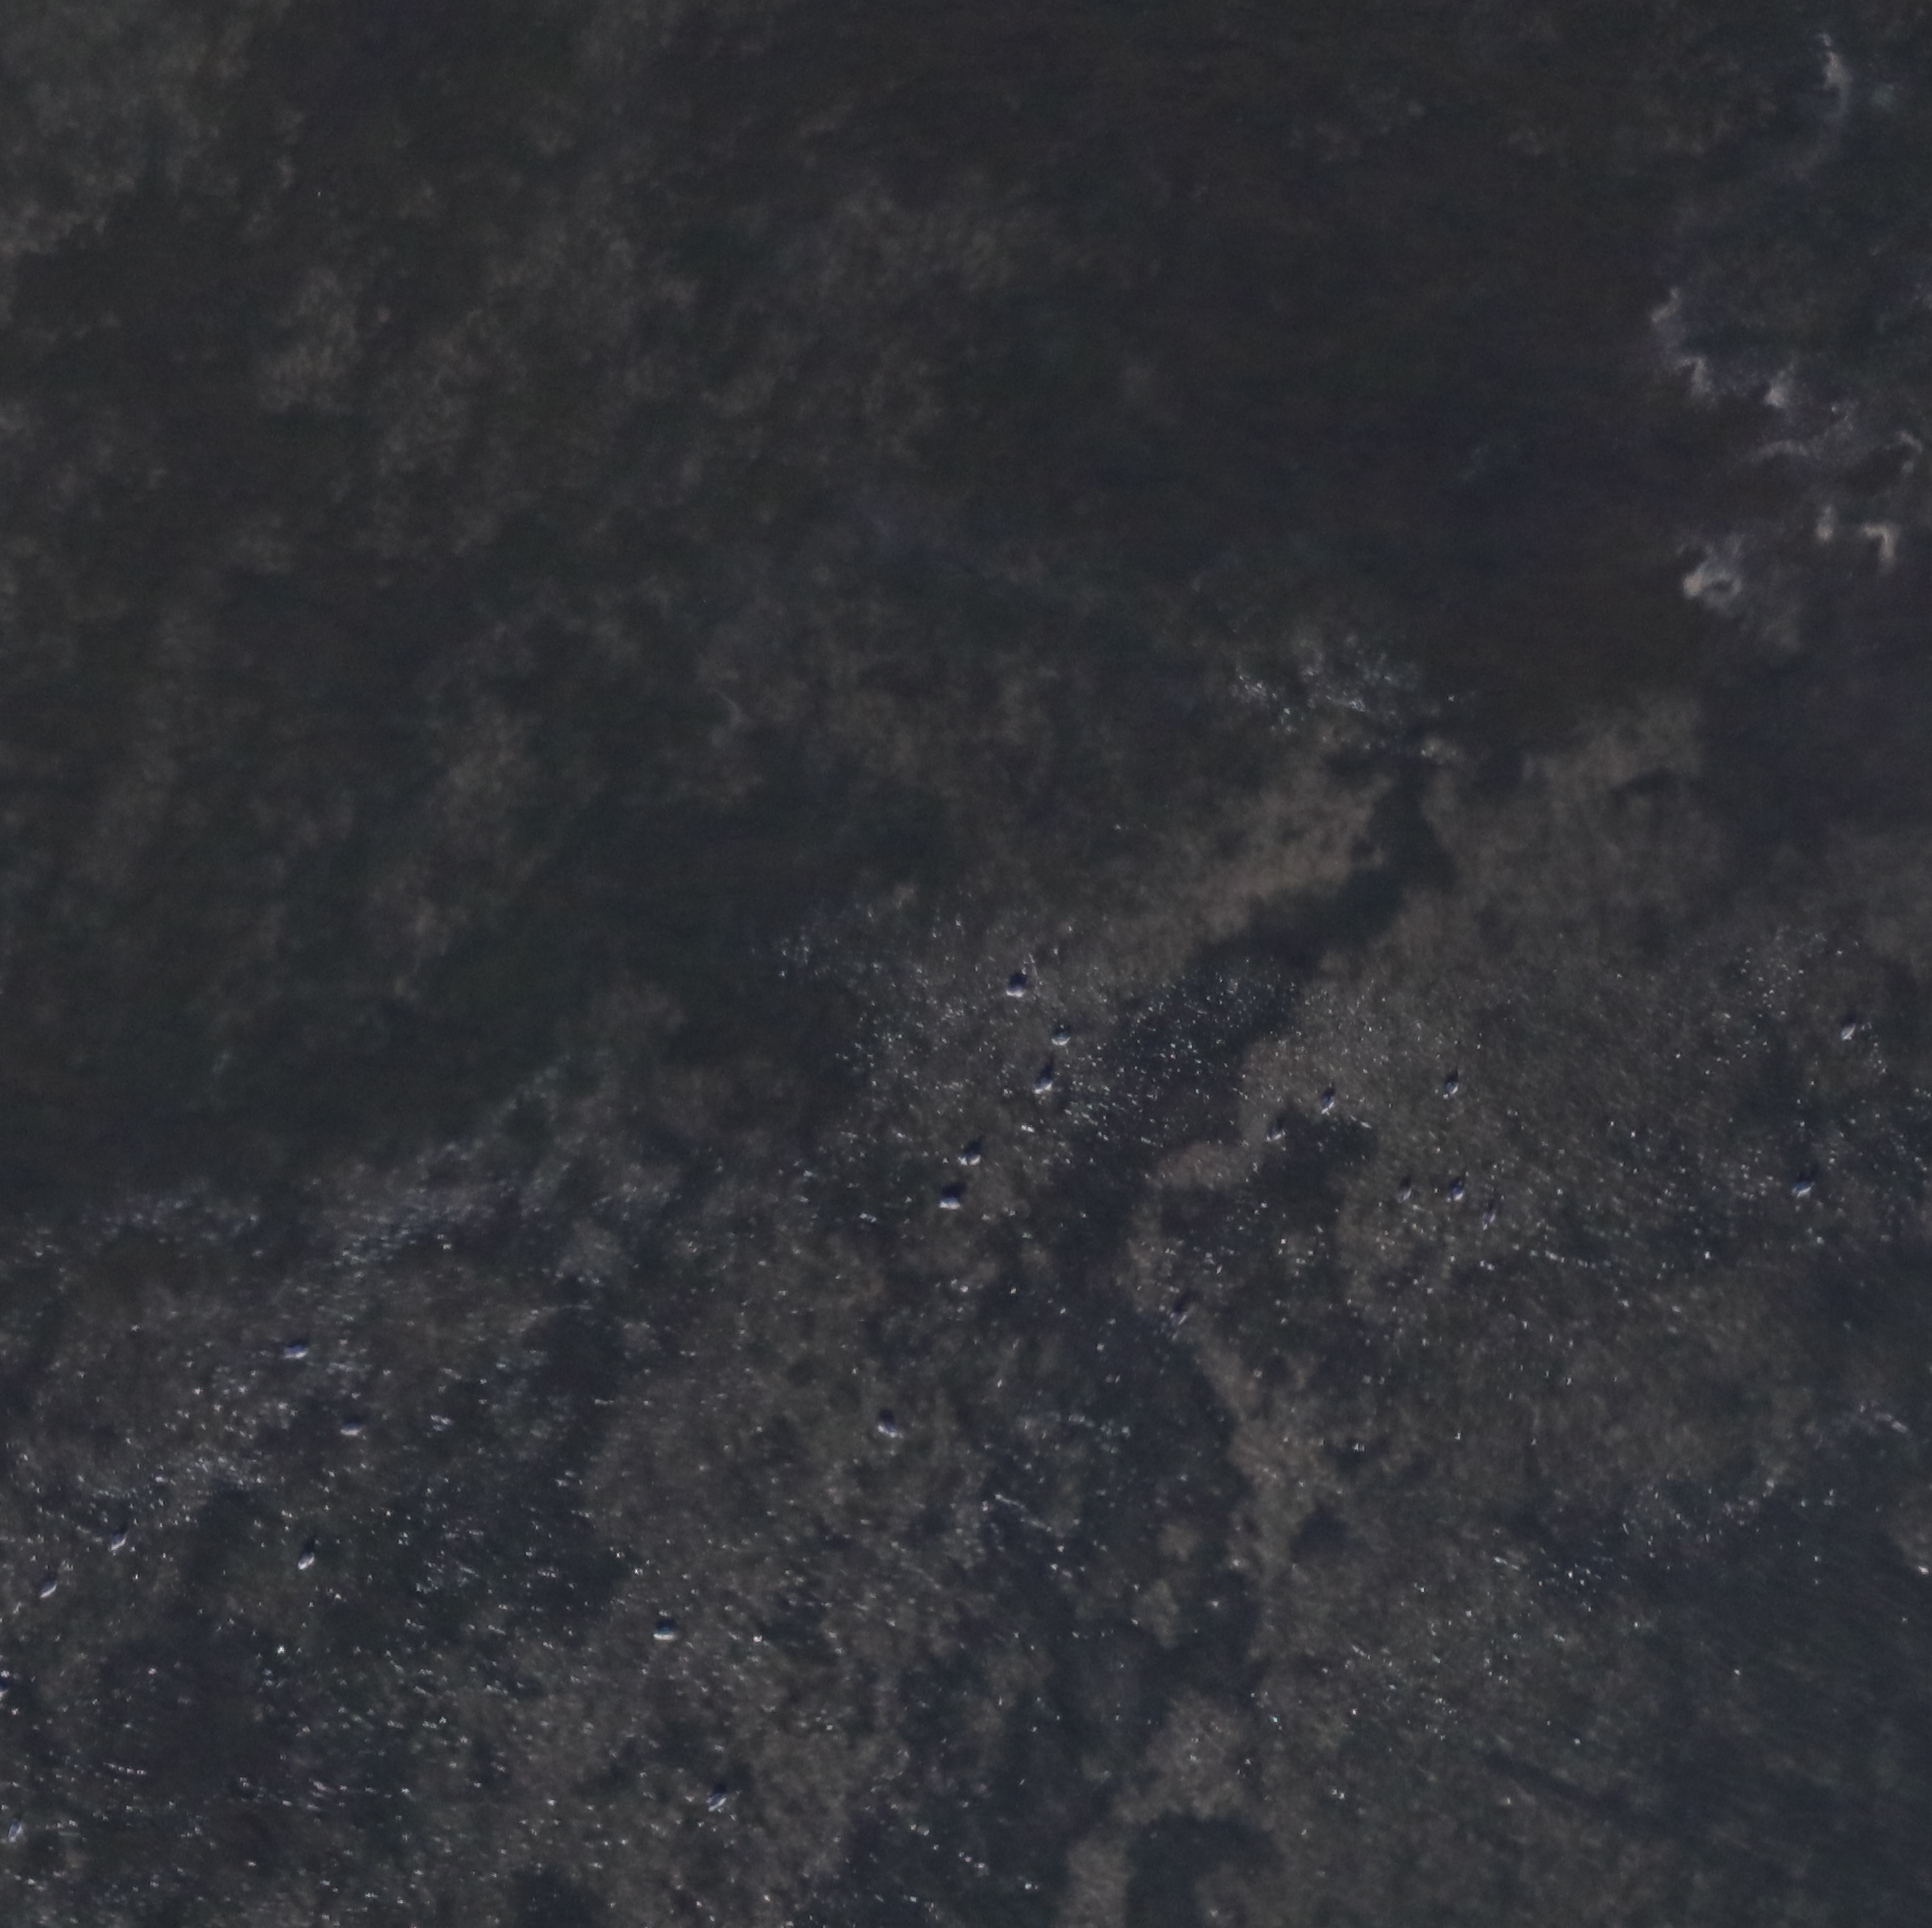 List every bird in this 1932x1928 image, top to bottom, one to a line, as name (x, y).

brant (1018, 991)
brant (1844, 1027)
brant (1062, 1034)
brant (1048, 1083)
brant (1455, 1085)
brant (1330, 1101)
brant (1269, 1146)
brant (972, 1161)
brant (1803, 1191)
brant (1464, 1194)
brant (1403, 1196)
brant (951, 1201)
brant (1493, 1219)
brant (1192, 1322)
brant (305, 1352)
brant (351, 1428)
brant (887, 1431)
brant (118, 1541)
brant (304, 1555)
brant (48, 1585)
brant (664, 1637)
brant (722, 1795)
brant (20, 1833)